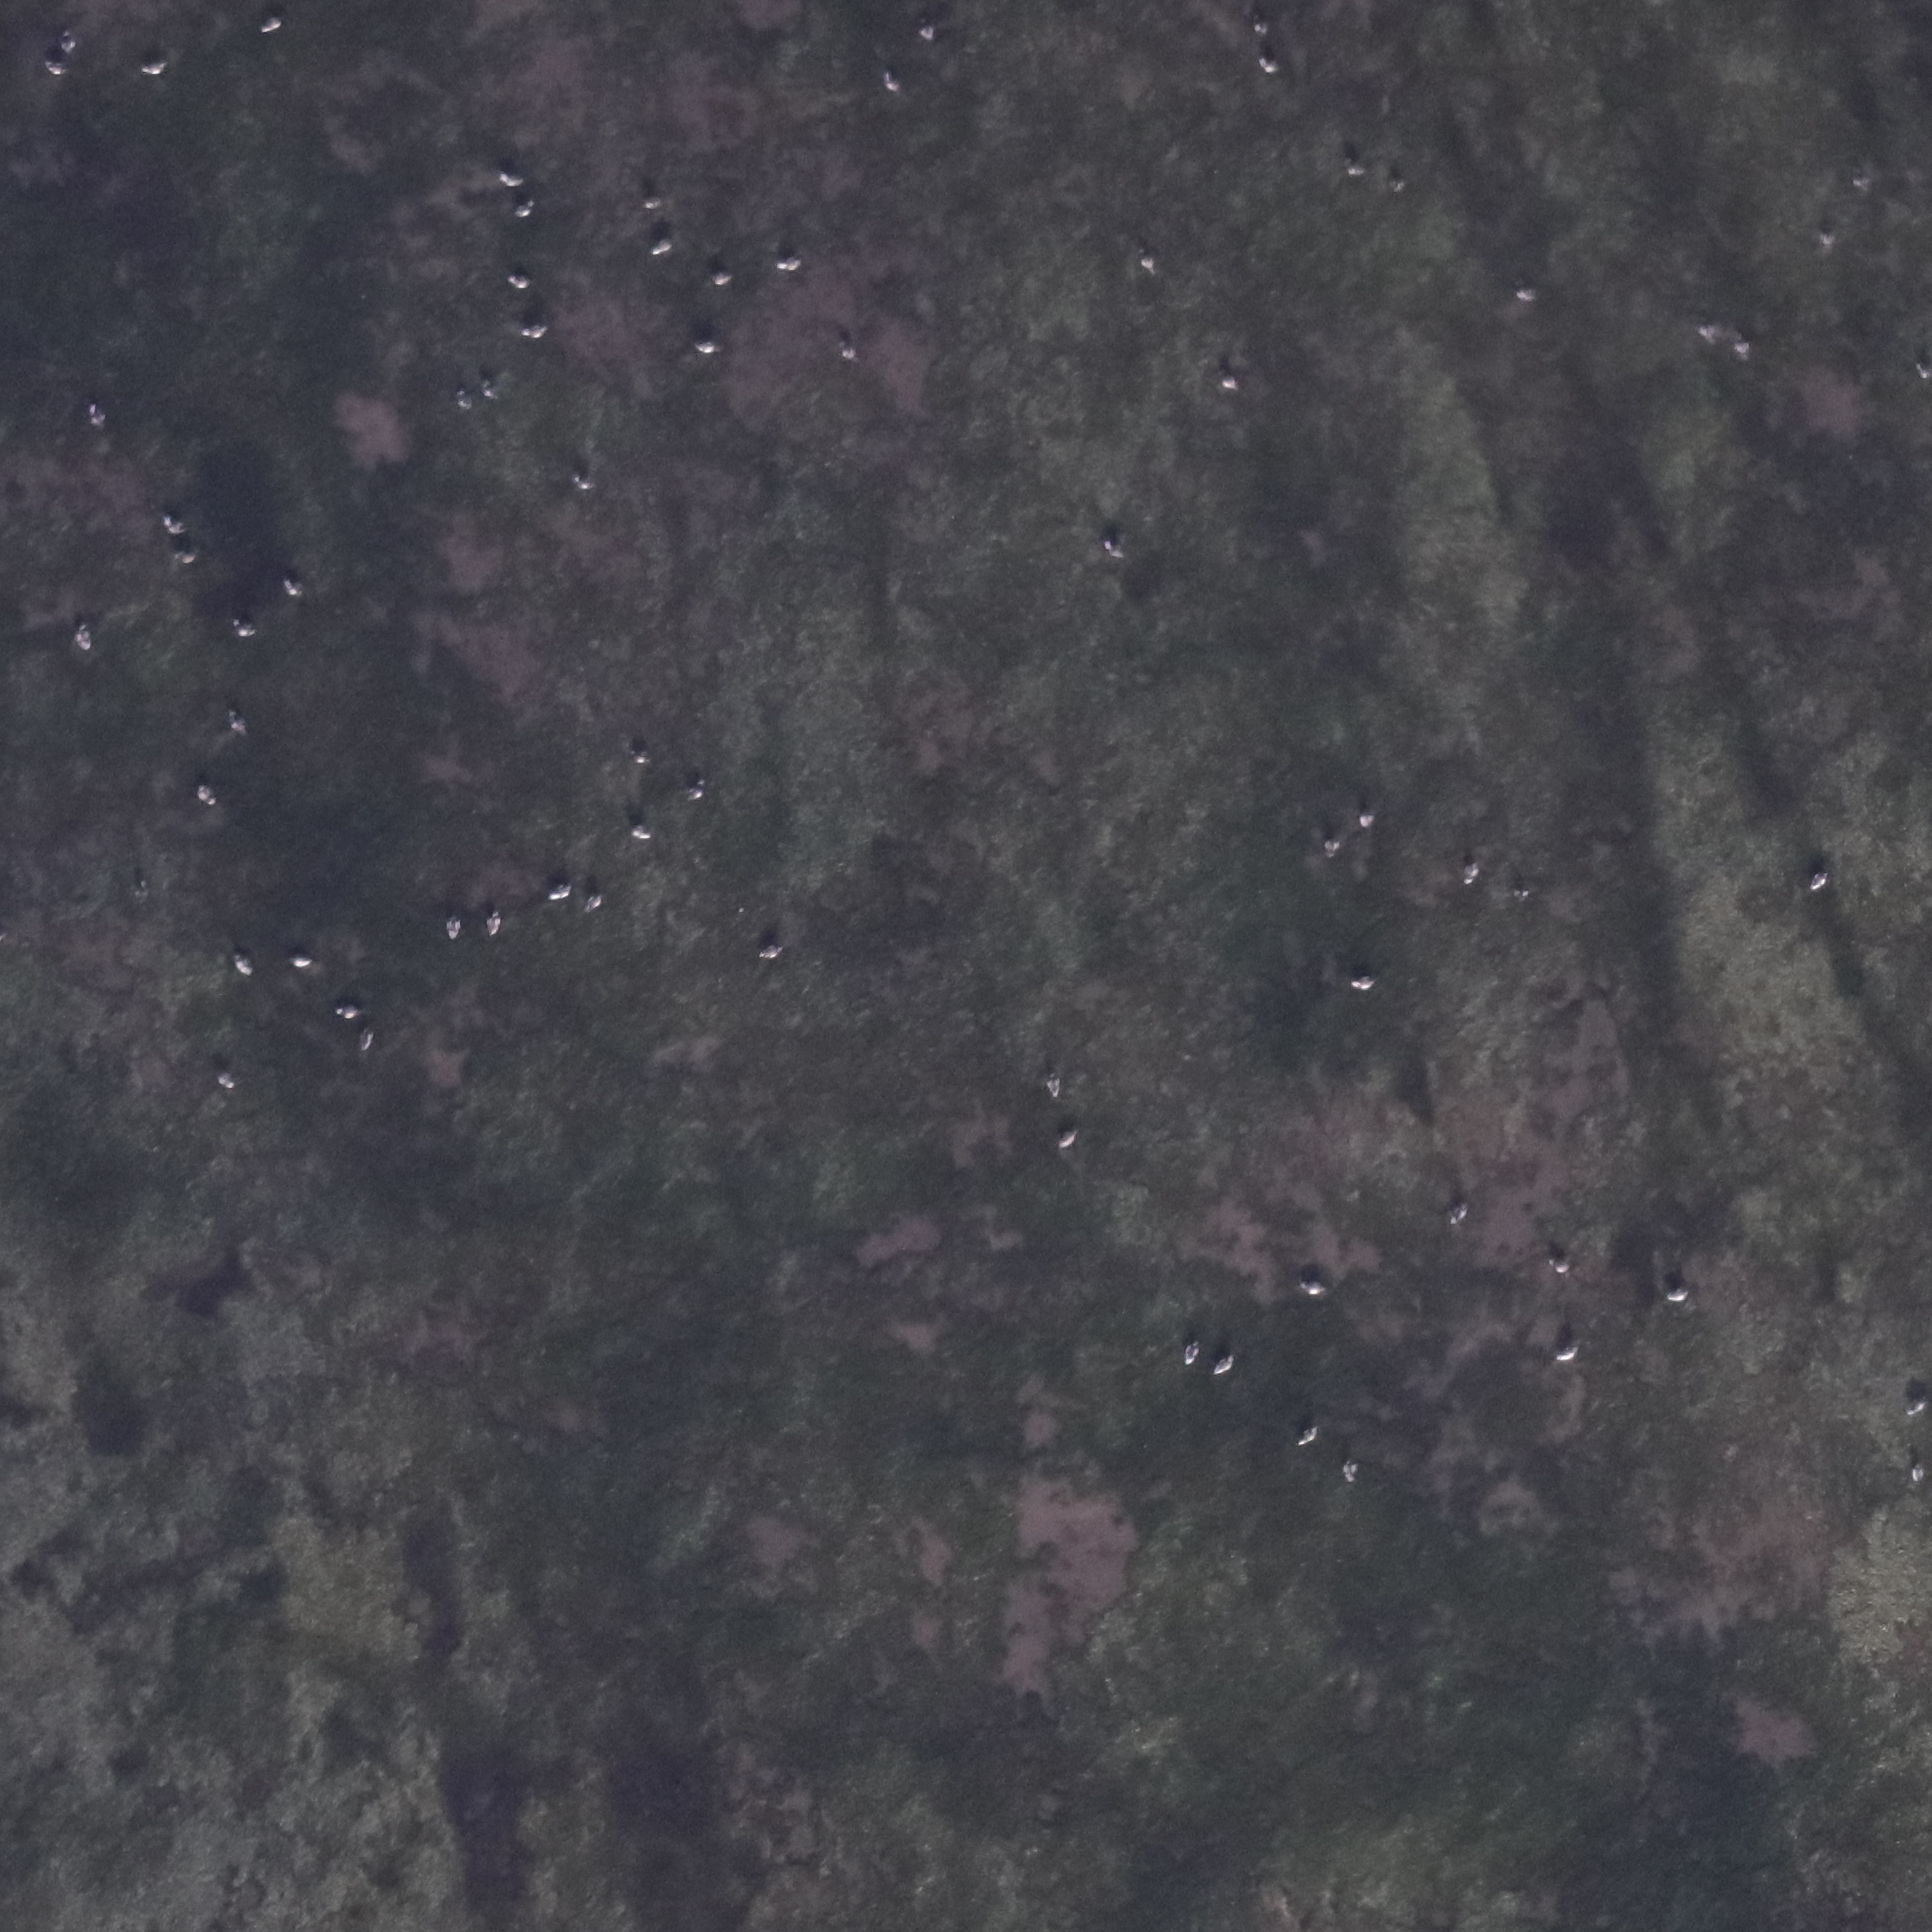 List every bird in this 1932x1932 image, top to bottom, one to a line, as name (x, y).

brant (277, 24)
brant (925, 28)
brant (1260, 29)
brant (72, 47)
brant (58, 69)
brant (154, 69)
brant (1268, 73)
brant (892, 84)
brant (1361, 167)
brant (511, 176)
brant (1866, 179)
brant (1399, 188)
brant (654, 201)
brant (534, 211)
brant (1831, 239)
brant (797, 256)
brant (663, 257)
brant (1144, 259)
brant (524, 279)
brant (733, 280)
brant (1527, 292)
brant (1707, 328)
brant (537, 338)
brant (708, 339)
brant (1746, 350)
brant (845, 351)
brant (1923, 372)
brant (1237, 380)
brant (486, 395)
brant (464, 401)
brant (95, 414)
brant (586, 485)
brant (182, 529)
brant (1114, 555)
brant (186, 558)
brant (294, 586)
brant (249, 626)
brant (89, 641)
brant (234, 730)
brant (634, 755)
brant (691, 797)
brant (204, 805)
brant (1367, 815)
brant (634, 832)
brant (1333, 837)
brant (1467, 872)
brant (1825, 886)
brant (146, 891)
brant (1518, 891)
brant (563, 893)
brant (595, 898)
brant (501, 925)
brant (457, 927)
brant (1, 934)
brant (784, 952)
brant (305, 953)
brant (245, 959)
brant (1372, 980)
brant (347, 1012)
brant (365, 1039)
brant (231, 1076)
brant (1061, 1082)
brant (1085, 1140)
brant (1458, 1222)
brant (1562, 1260)
brant (1319, 1282)
brant (1684, 1289)
brant (1201, 1349)
brant (1567, 1350)
brant (1239, 1361)
brant (1924, 1406)
brant (1302, 1438)
brant (1338, 1475)
brant (1914, 1481)